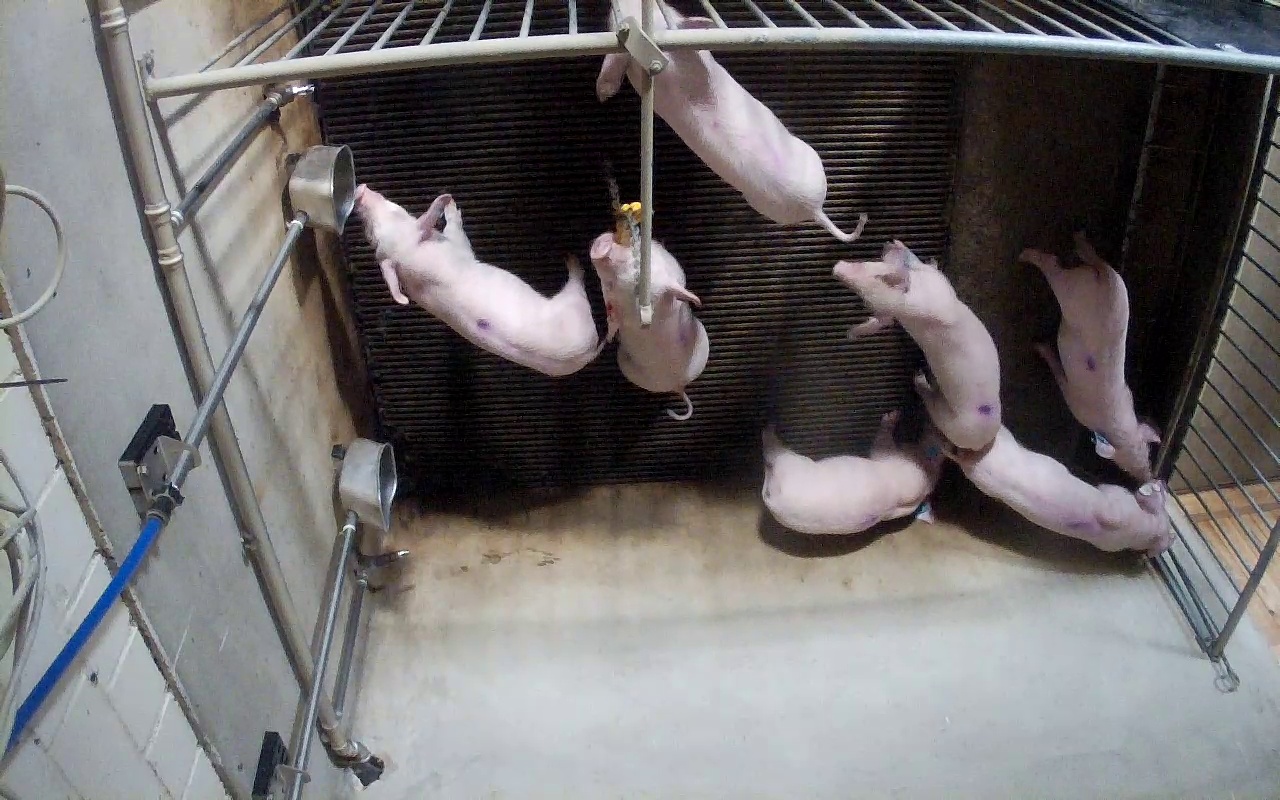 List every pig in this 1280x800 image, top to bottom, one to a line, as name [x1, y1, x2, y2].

pig [598, 0, 868, 243]
pig [352, 183, 610, 379]
pig [590, 231, 712, 424]
pig [1020, 232, 1163, 484]
pig [832, 236, 1001, 452]
pig [758, 408, 956, 536]
pig [939, 419, 1179, 560]